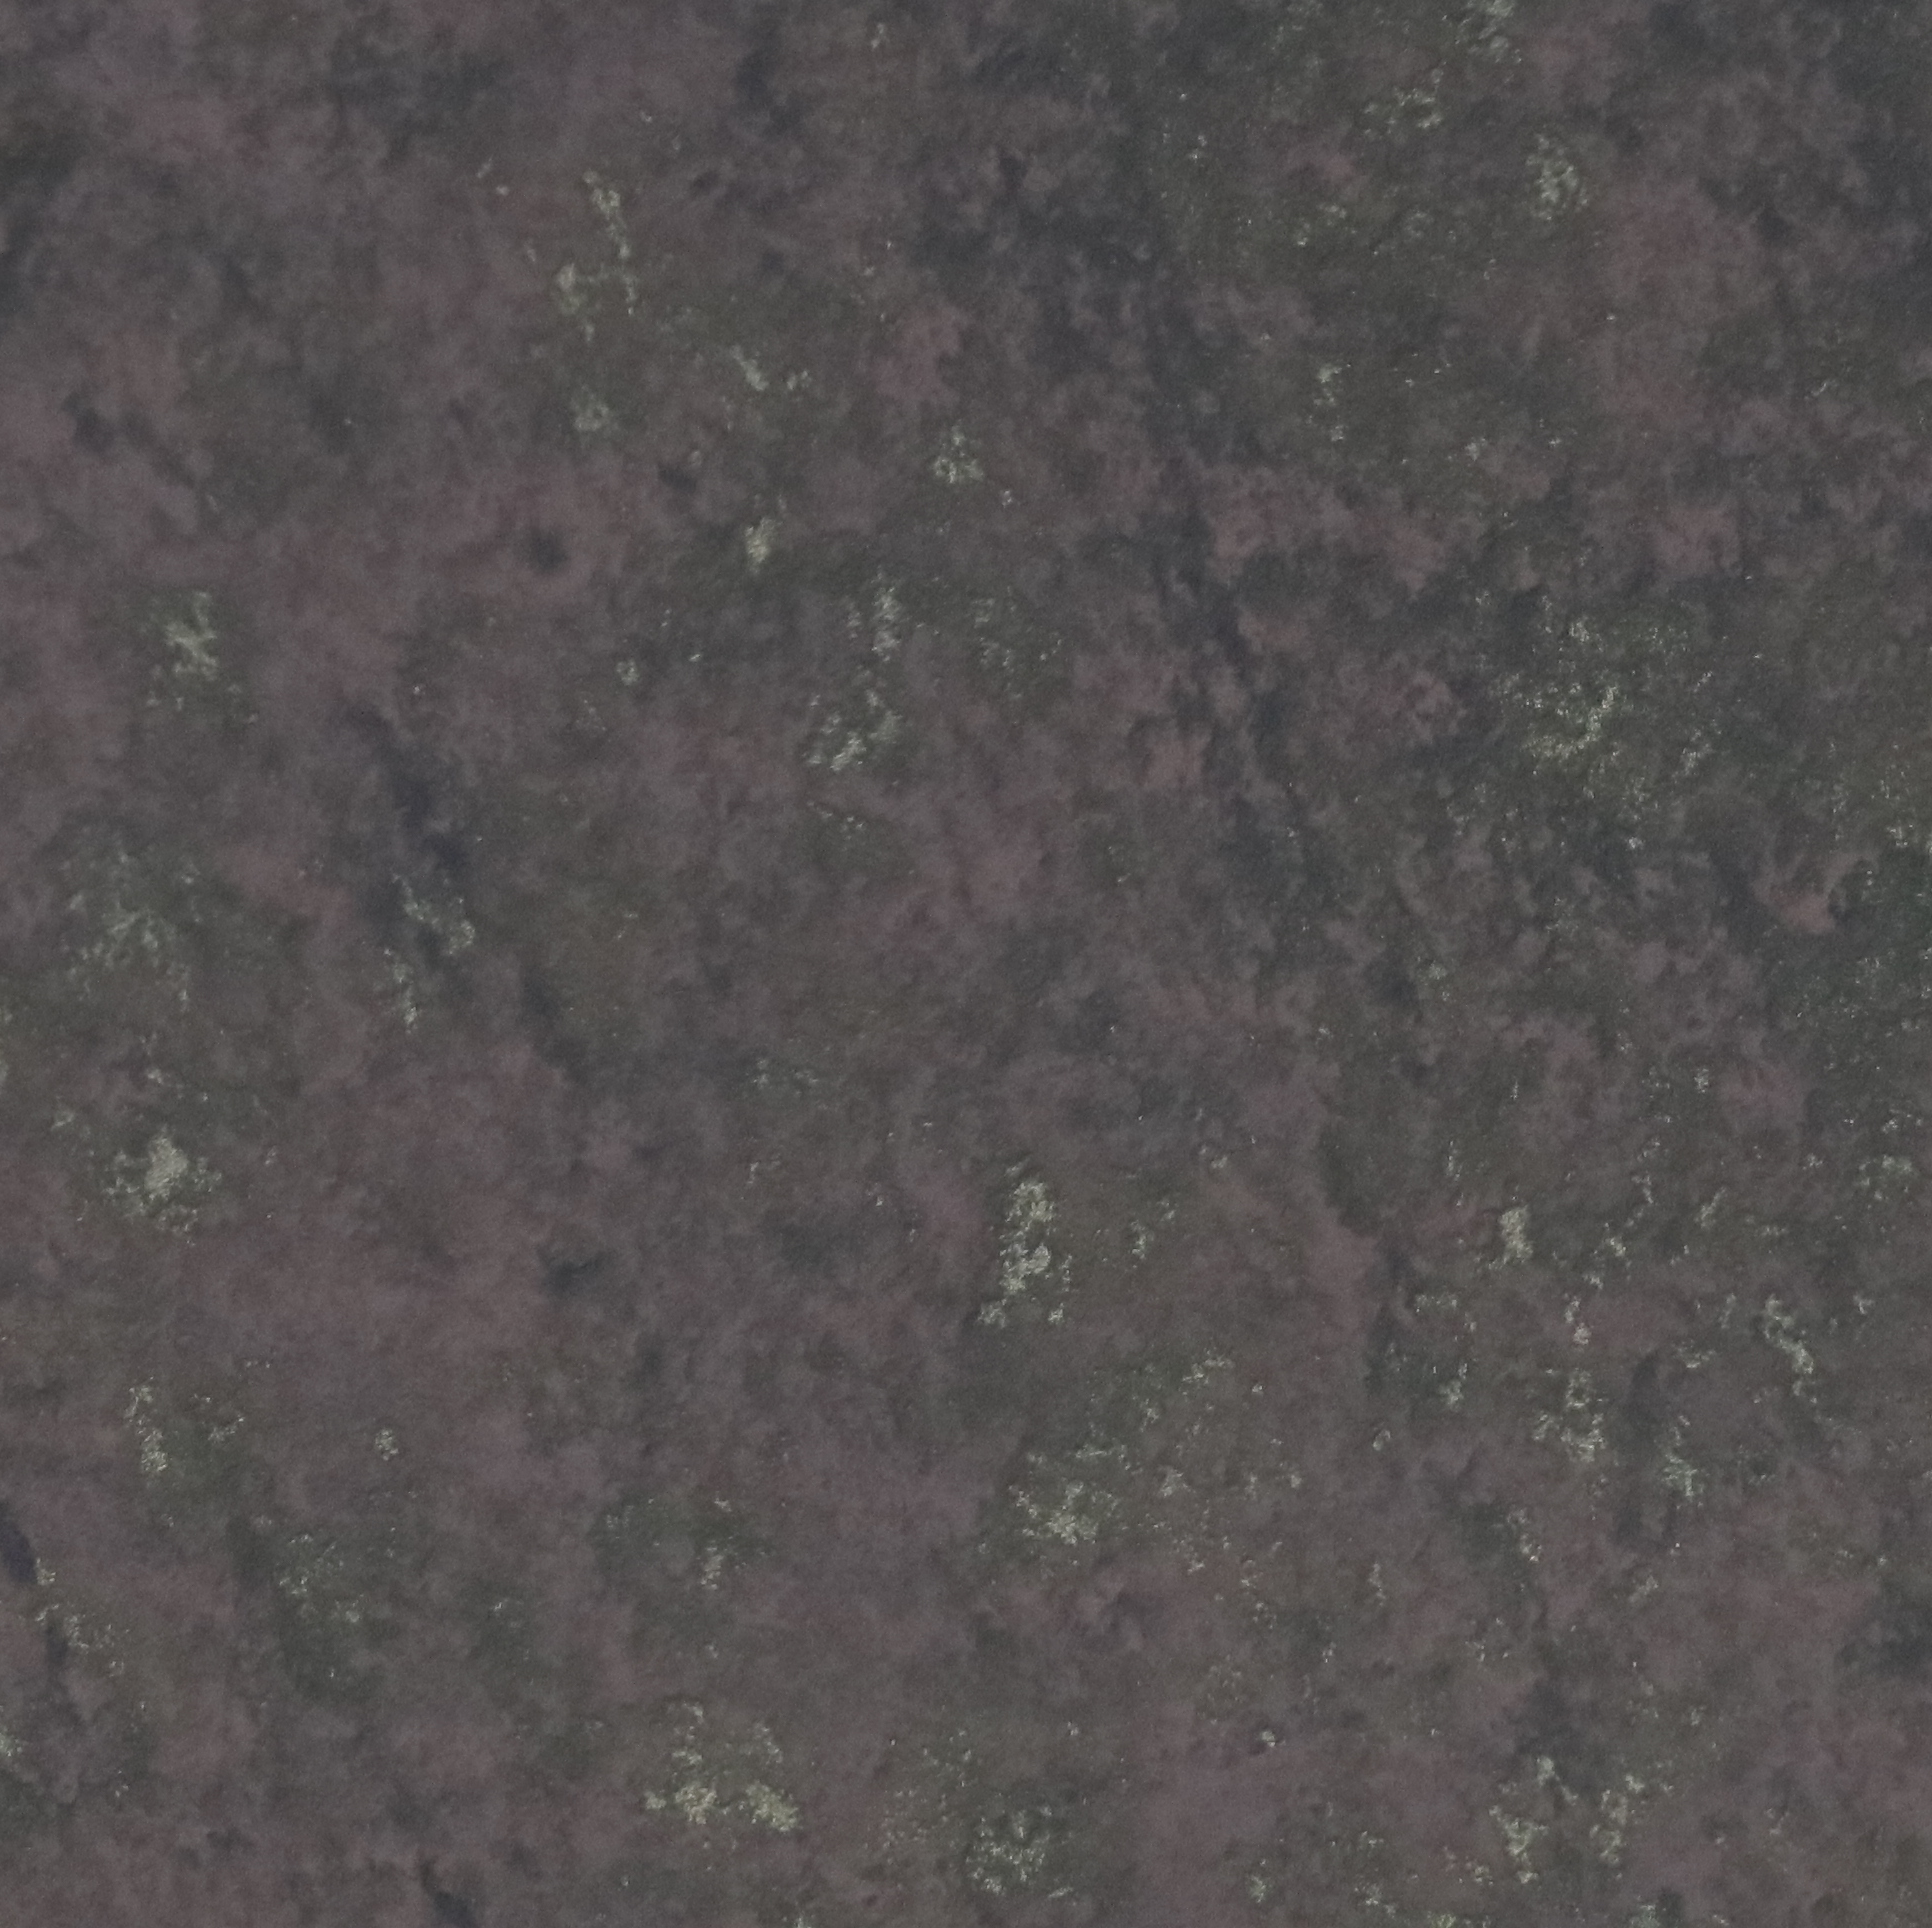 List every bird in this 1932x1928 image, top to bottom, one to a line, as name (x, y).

None